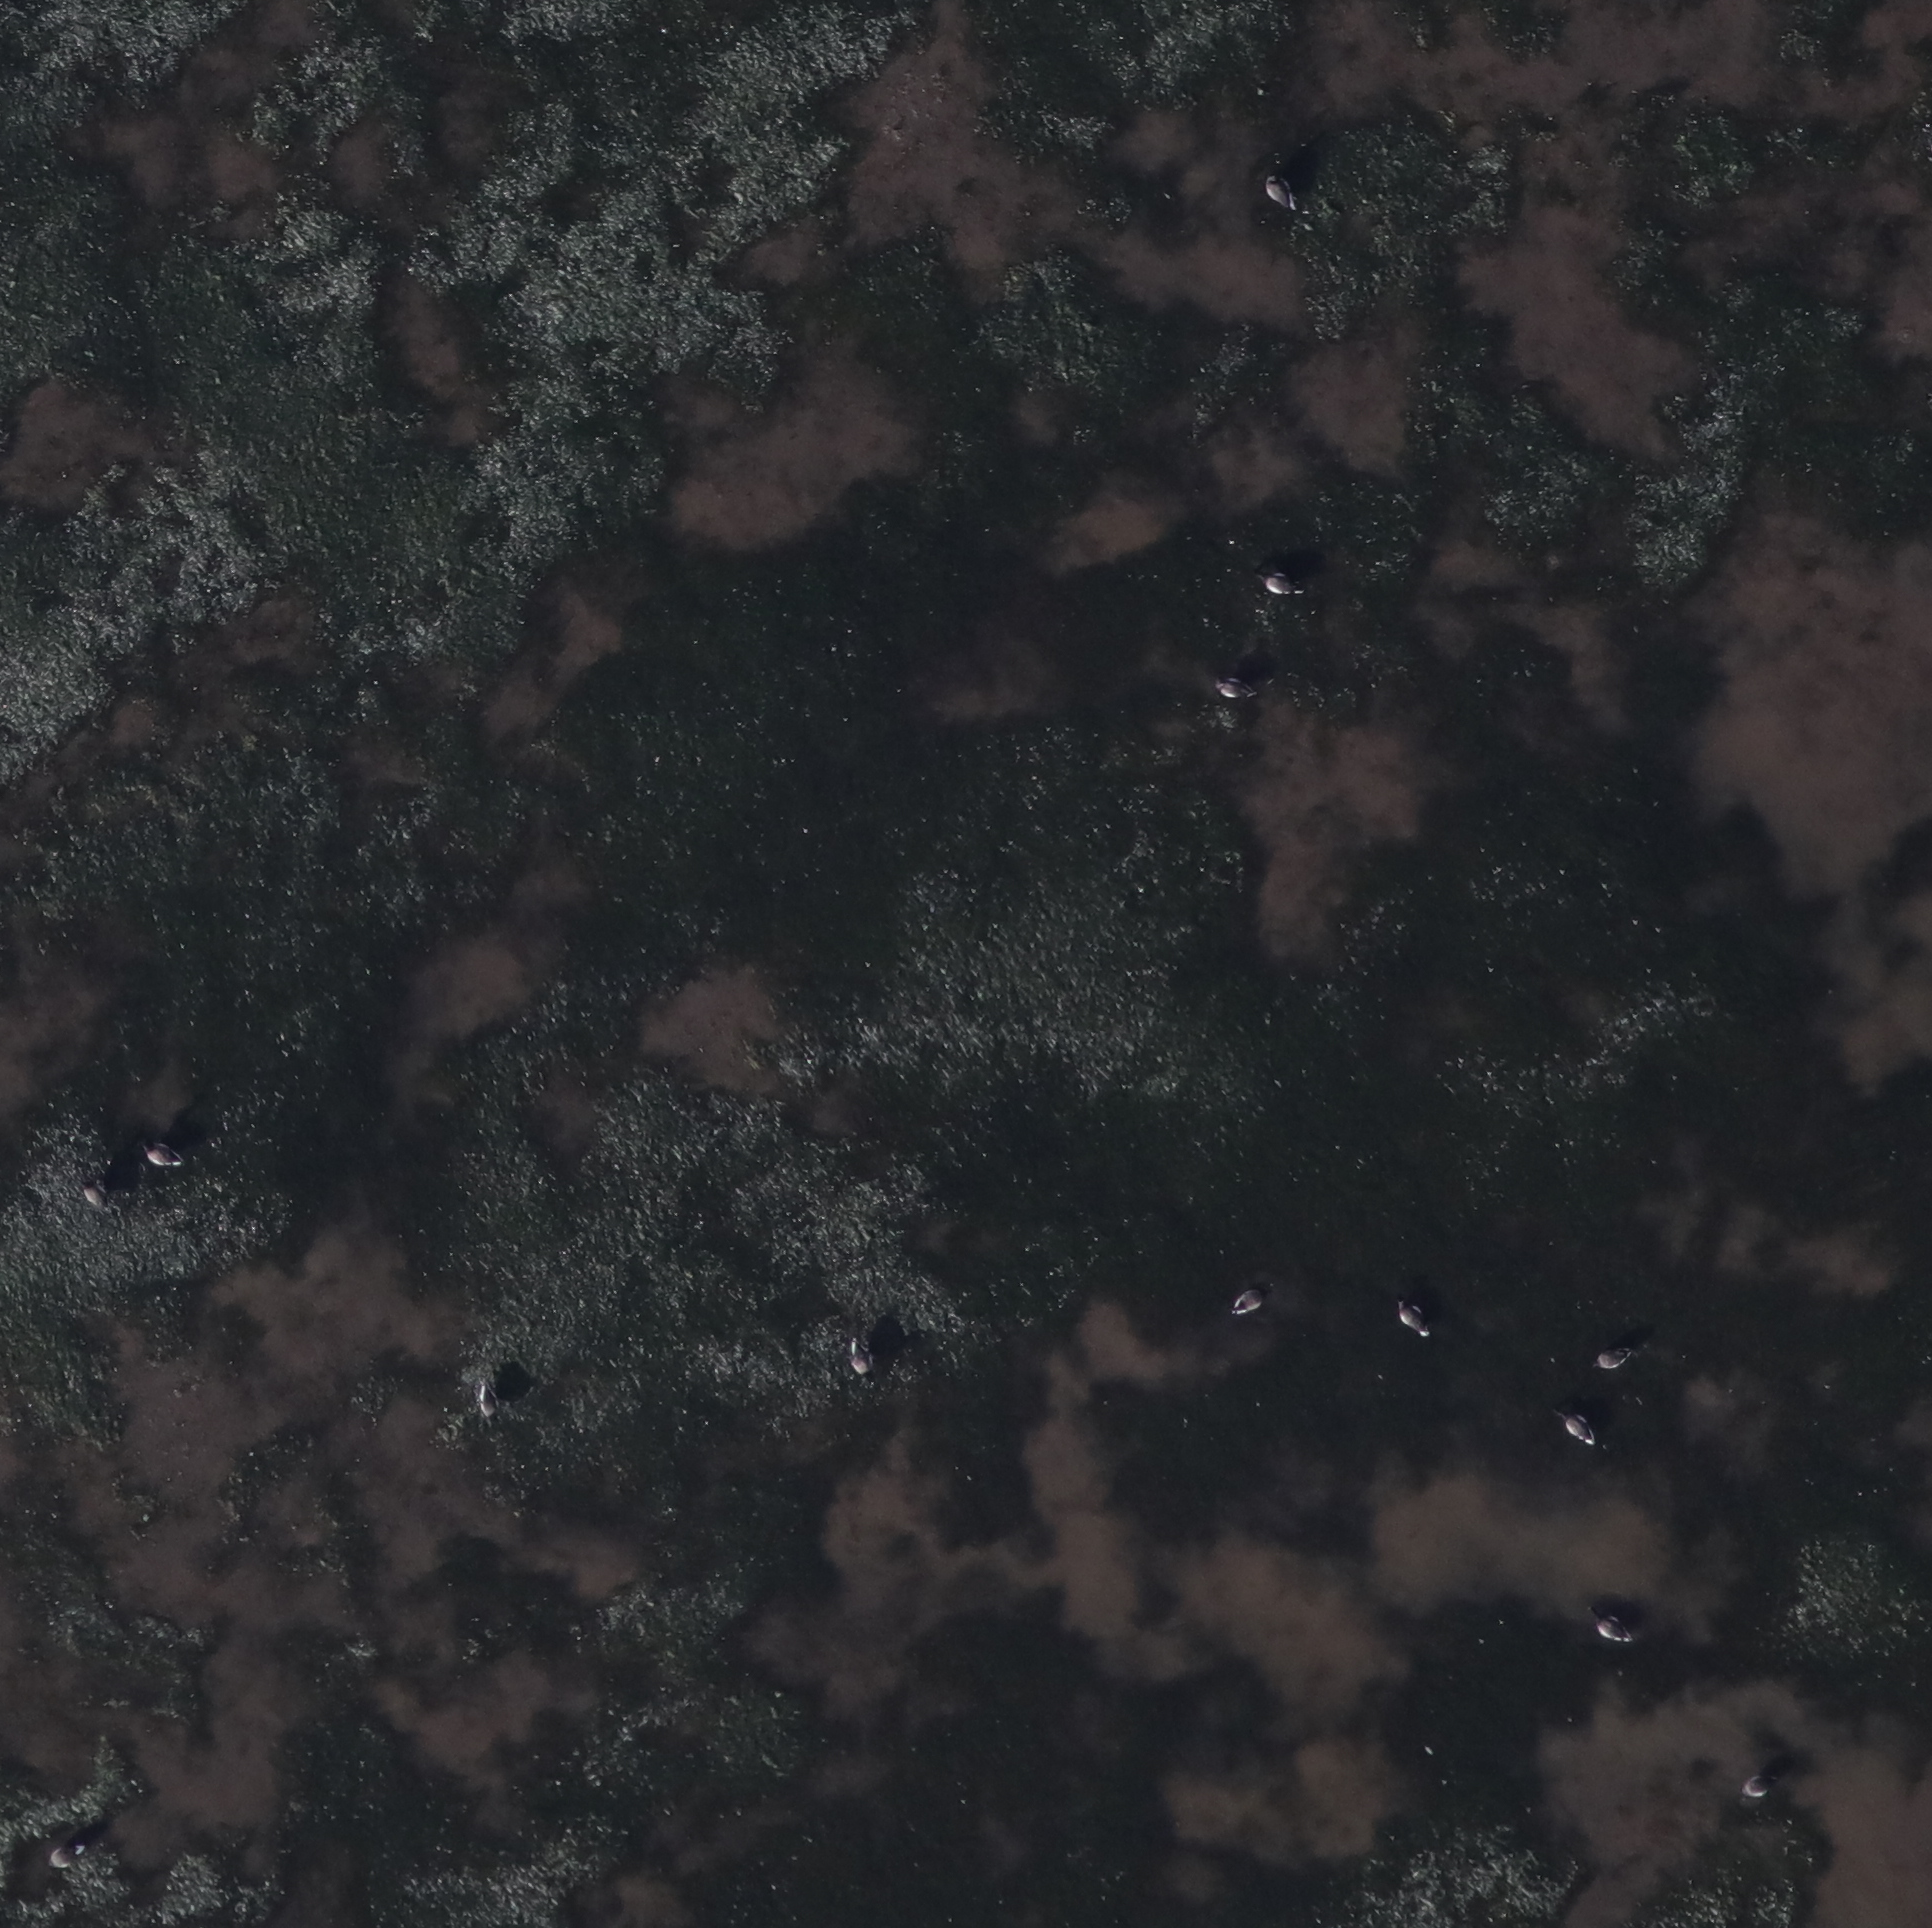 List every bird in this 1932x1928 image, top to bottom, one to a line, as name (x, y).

brant (1280, 190)
brant (1278, 581)
brant (1232, 687)
brant (160, 1151)
brant (102, 1200)
brant (1250, 1300)
brant (1414, 1315)
brant (1613, 1357)
brant (863, 1359)
brant (487, 1402)
brant (1577, 1425)
brant (1613, 1625)
brant (1758, 1784)
brant (67, 1857)